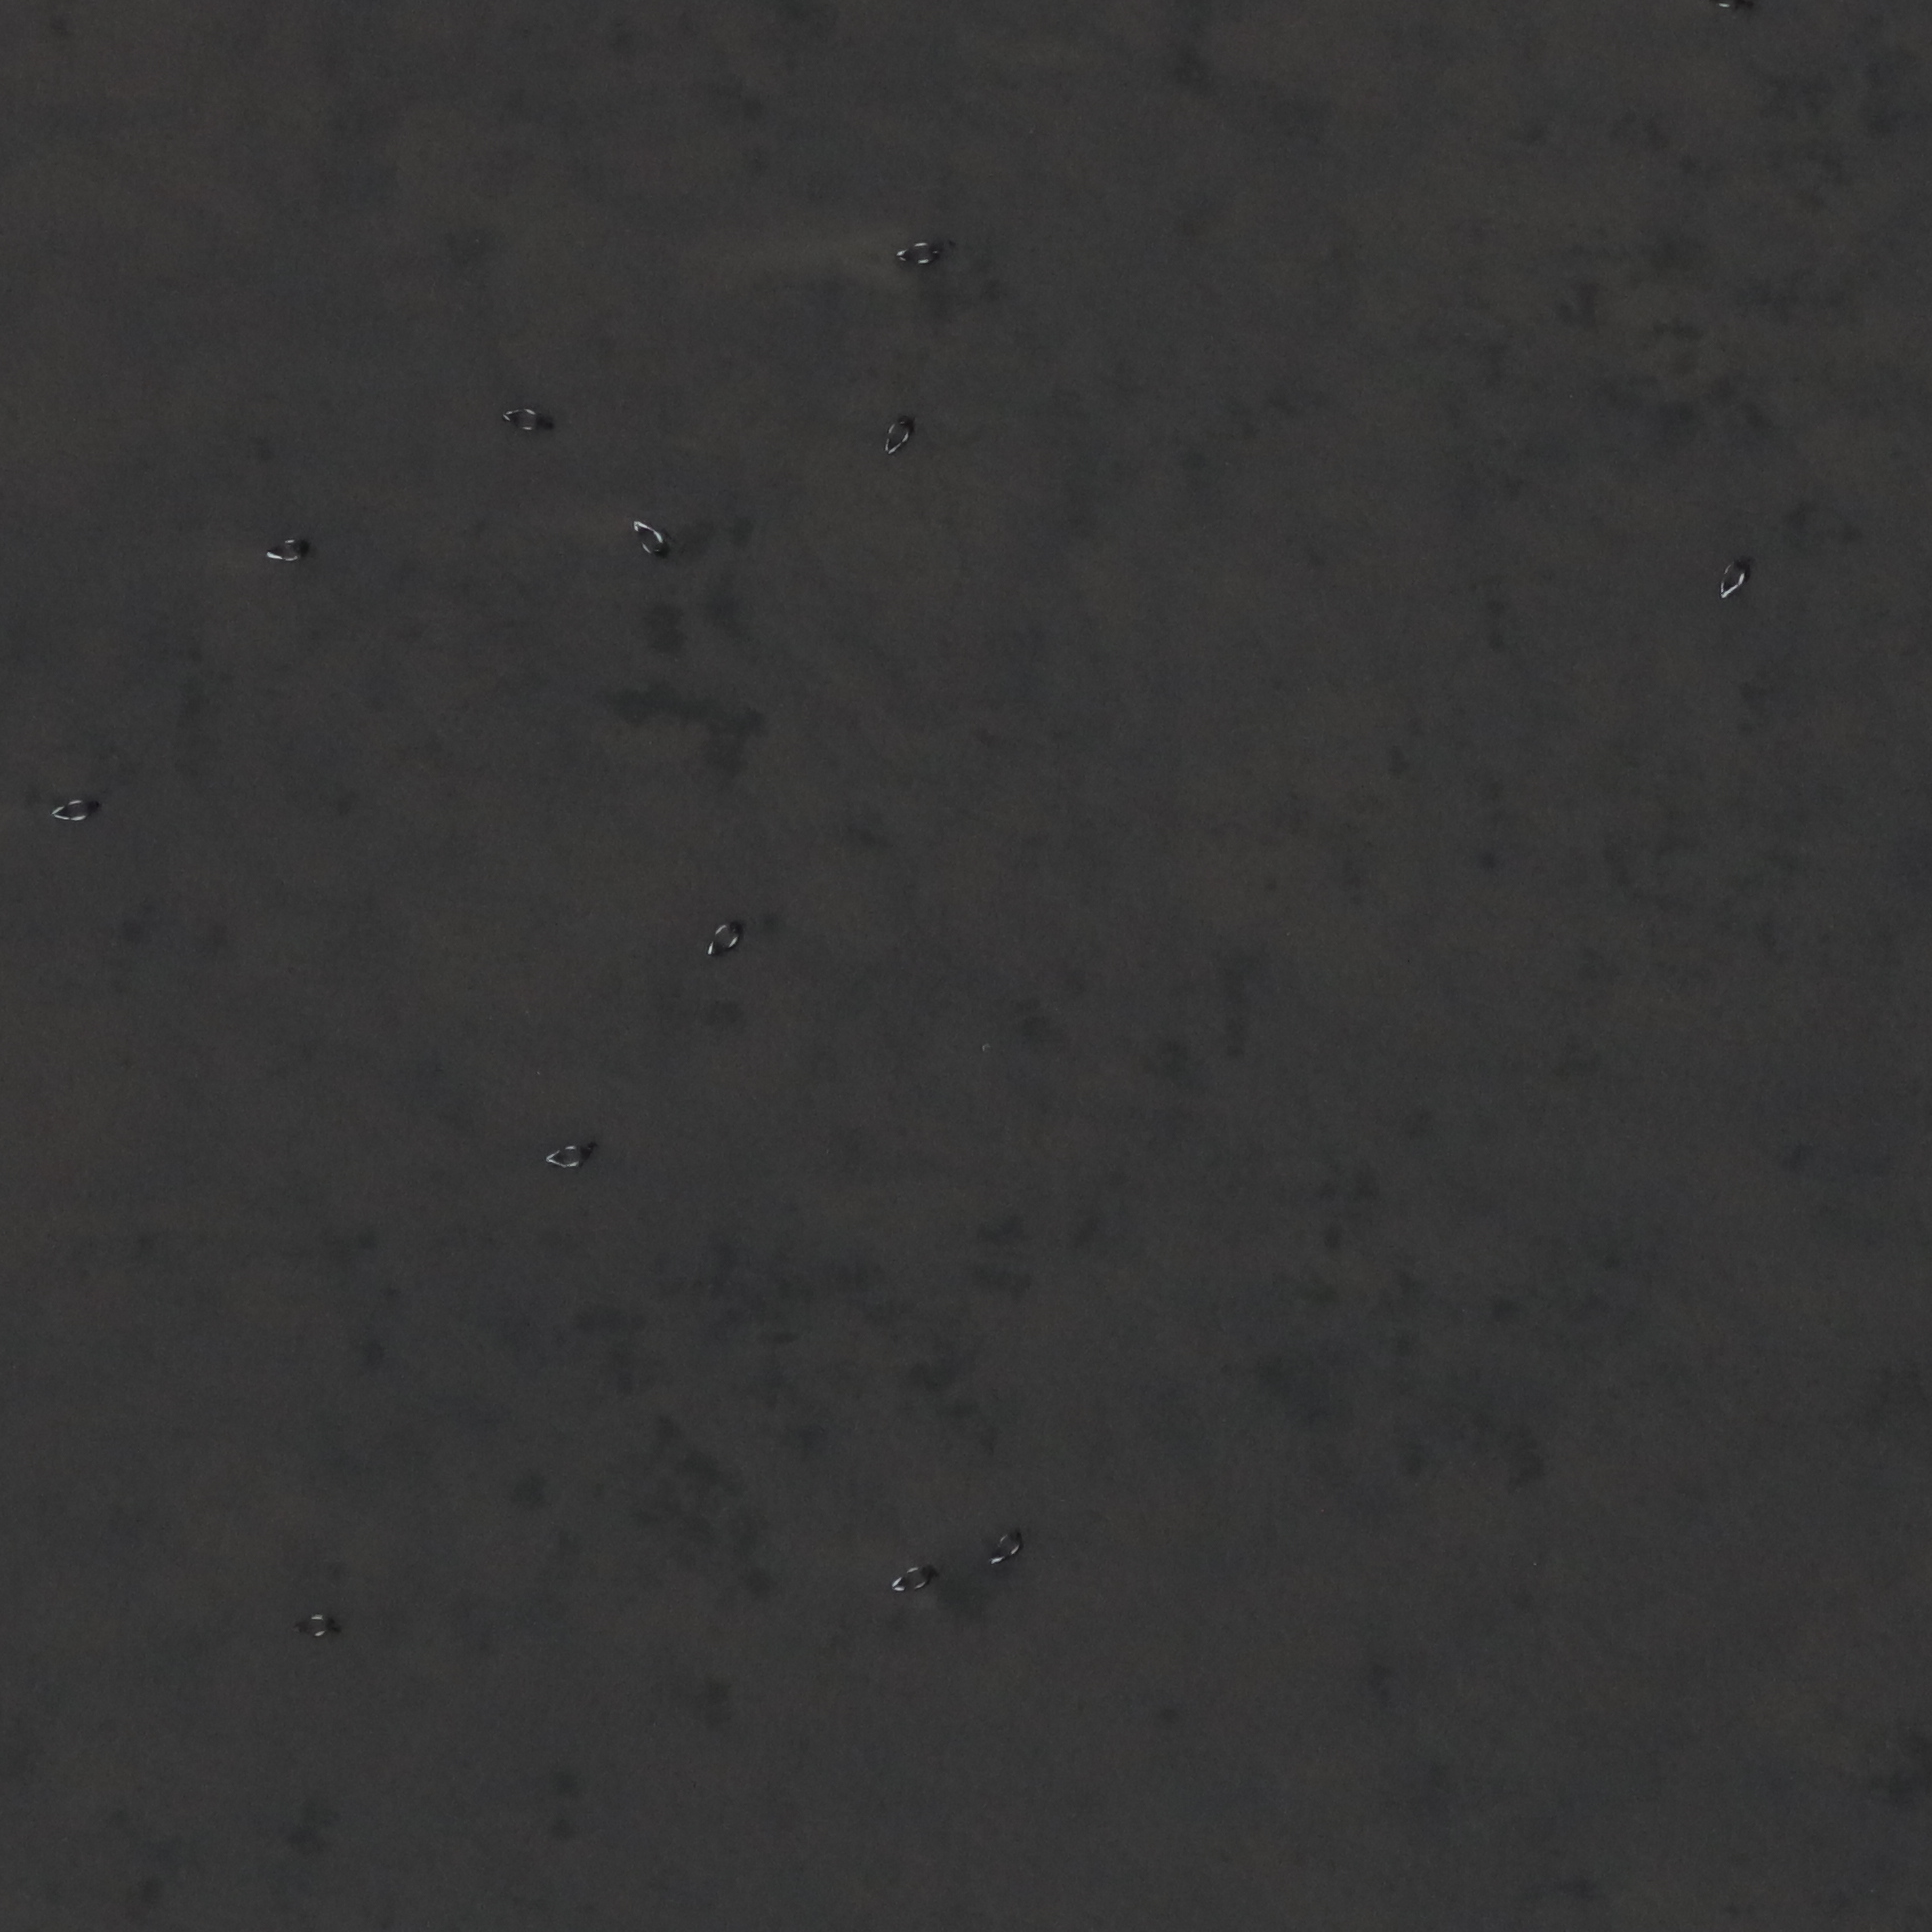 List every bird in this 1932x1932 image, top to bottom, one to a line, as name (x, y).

brant (921, 253)
brant (539, 422)
brant (886, 430)
brant (652, 546)
brant (302, 552)
brant (1725, 570)
brant (76, 812)
brant (725, 938)
brant (568, 1157)
brant (1006, 1546)
brant (924, 1567)
brant (315, 1612)